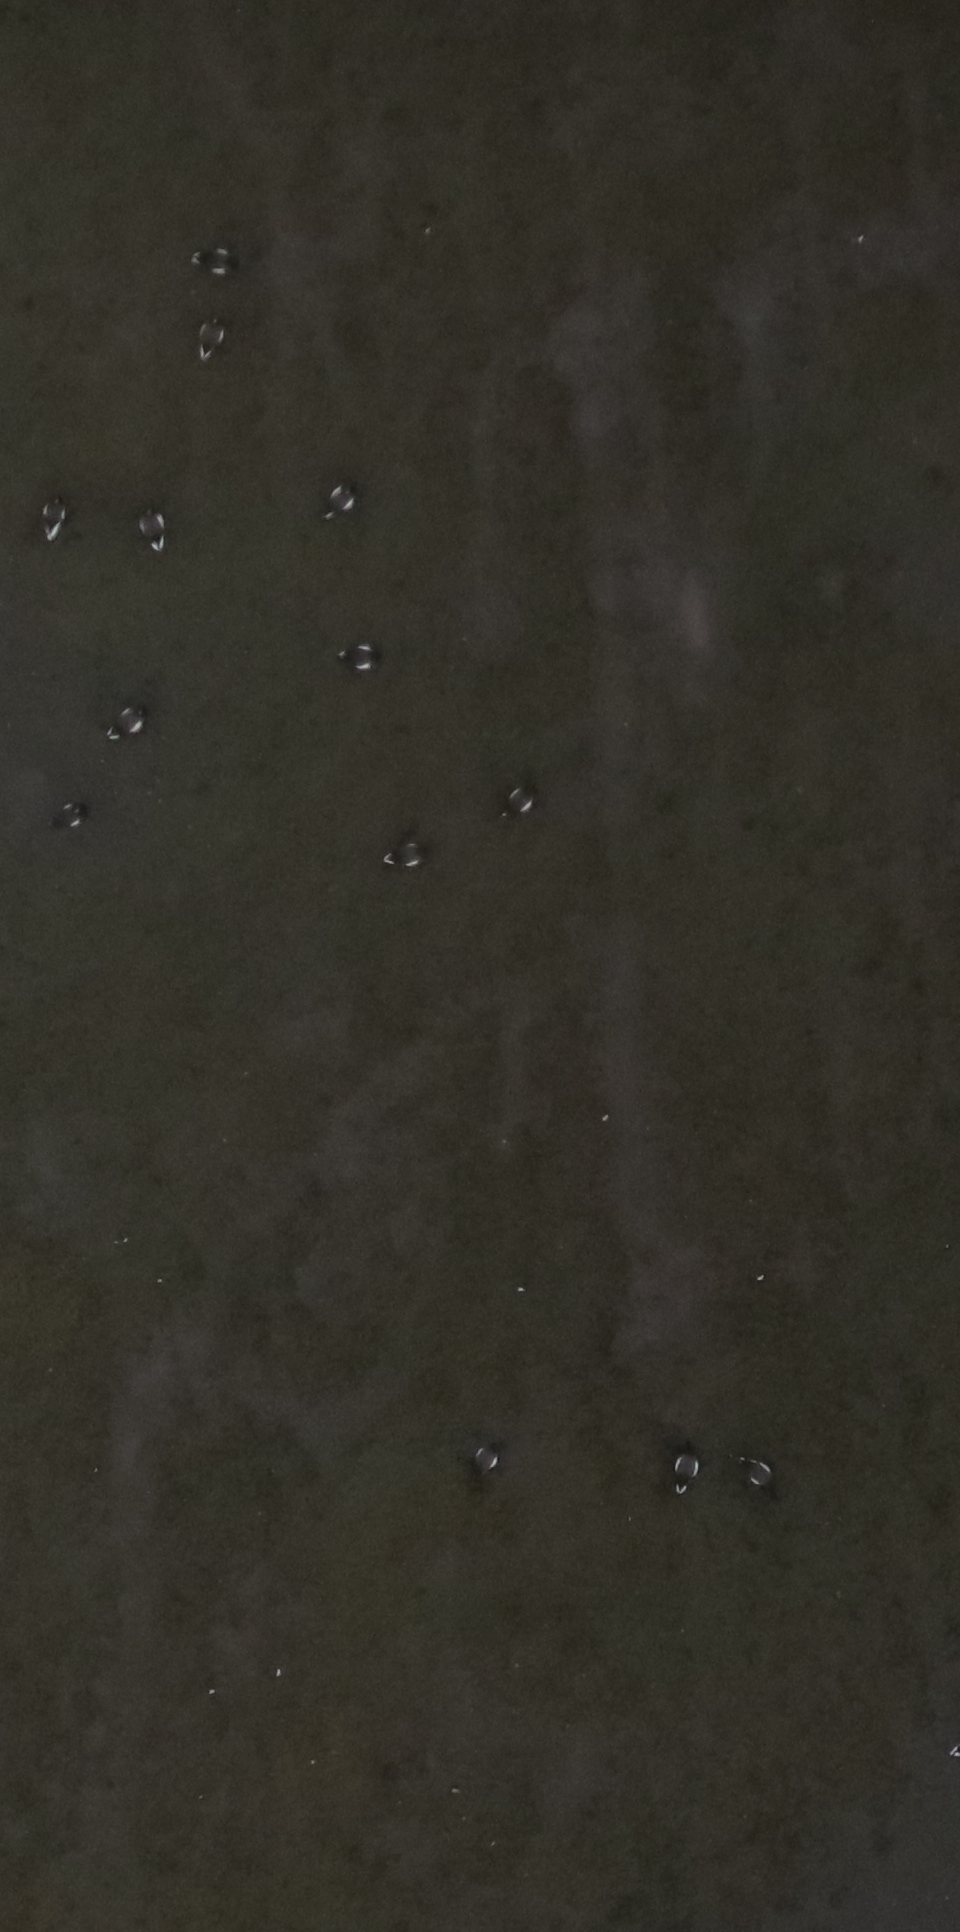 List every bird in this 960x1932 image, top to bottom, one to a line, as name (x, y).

brant (217, 258)
brant (211, 337)
brant (343, 499)
brant (55, 517)
brant (153, 531)
brant (361, 657)
brant (129, 722)
brant (520, 800)
brant (68, 817)
brant (404, 846)
brant (487, 1459)
brant (686, 1469)
brant (759, 1475)